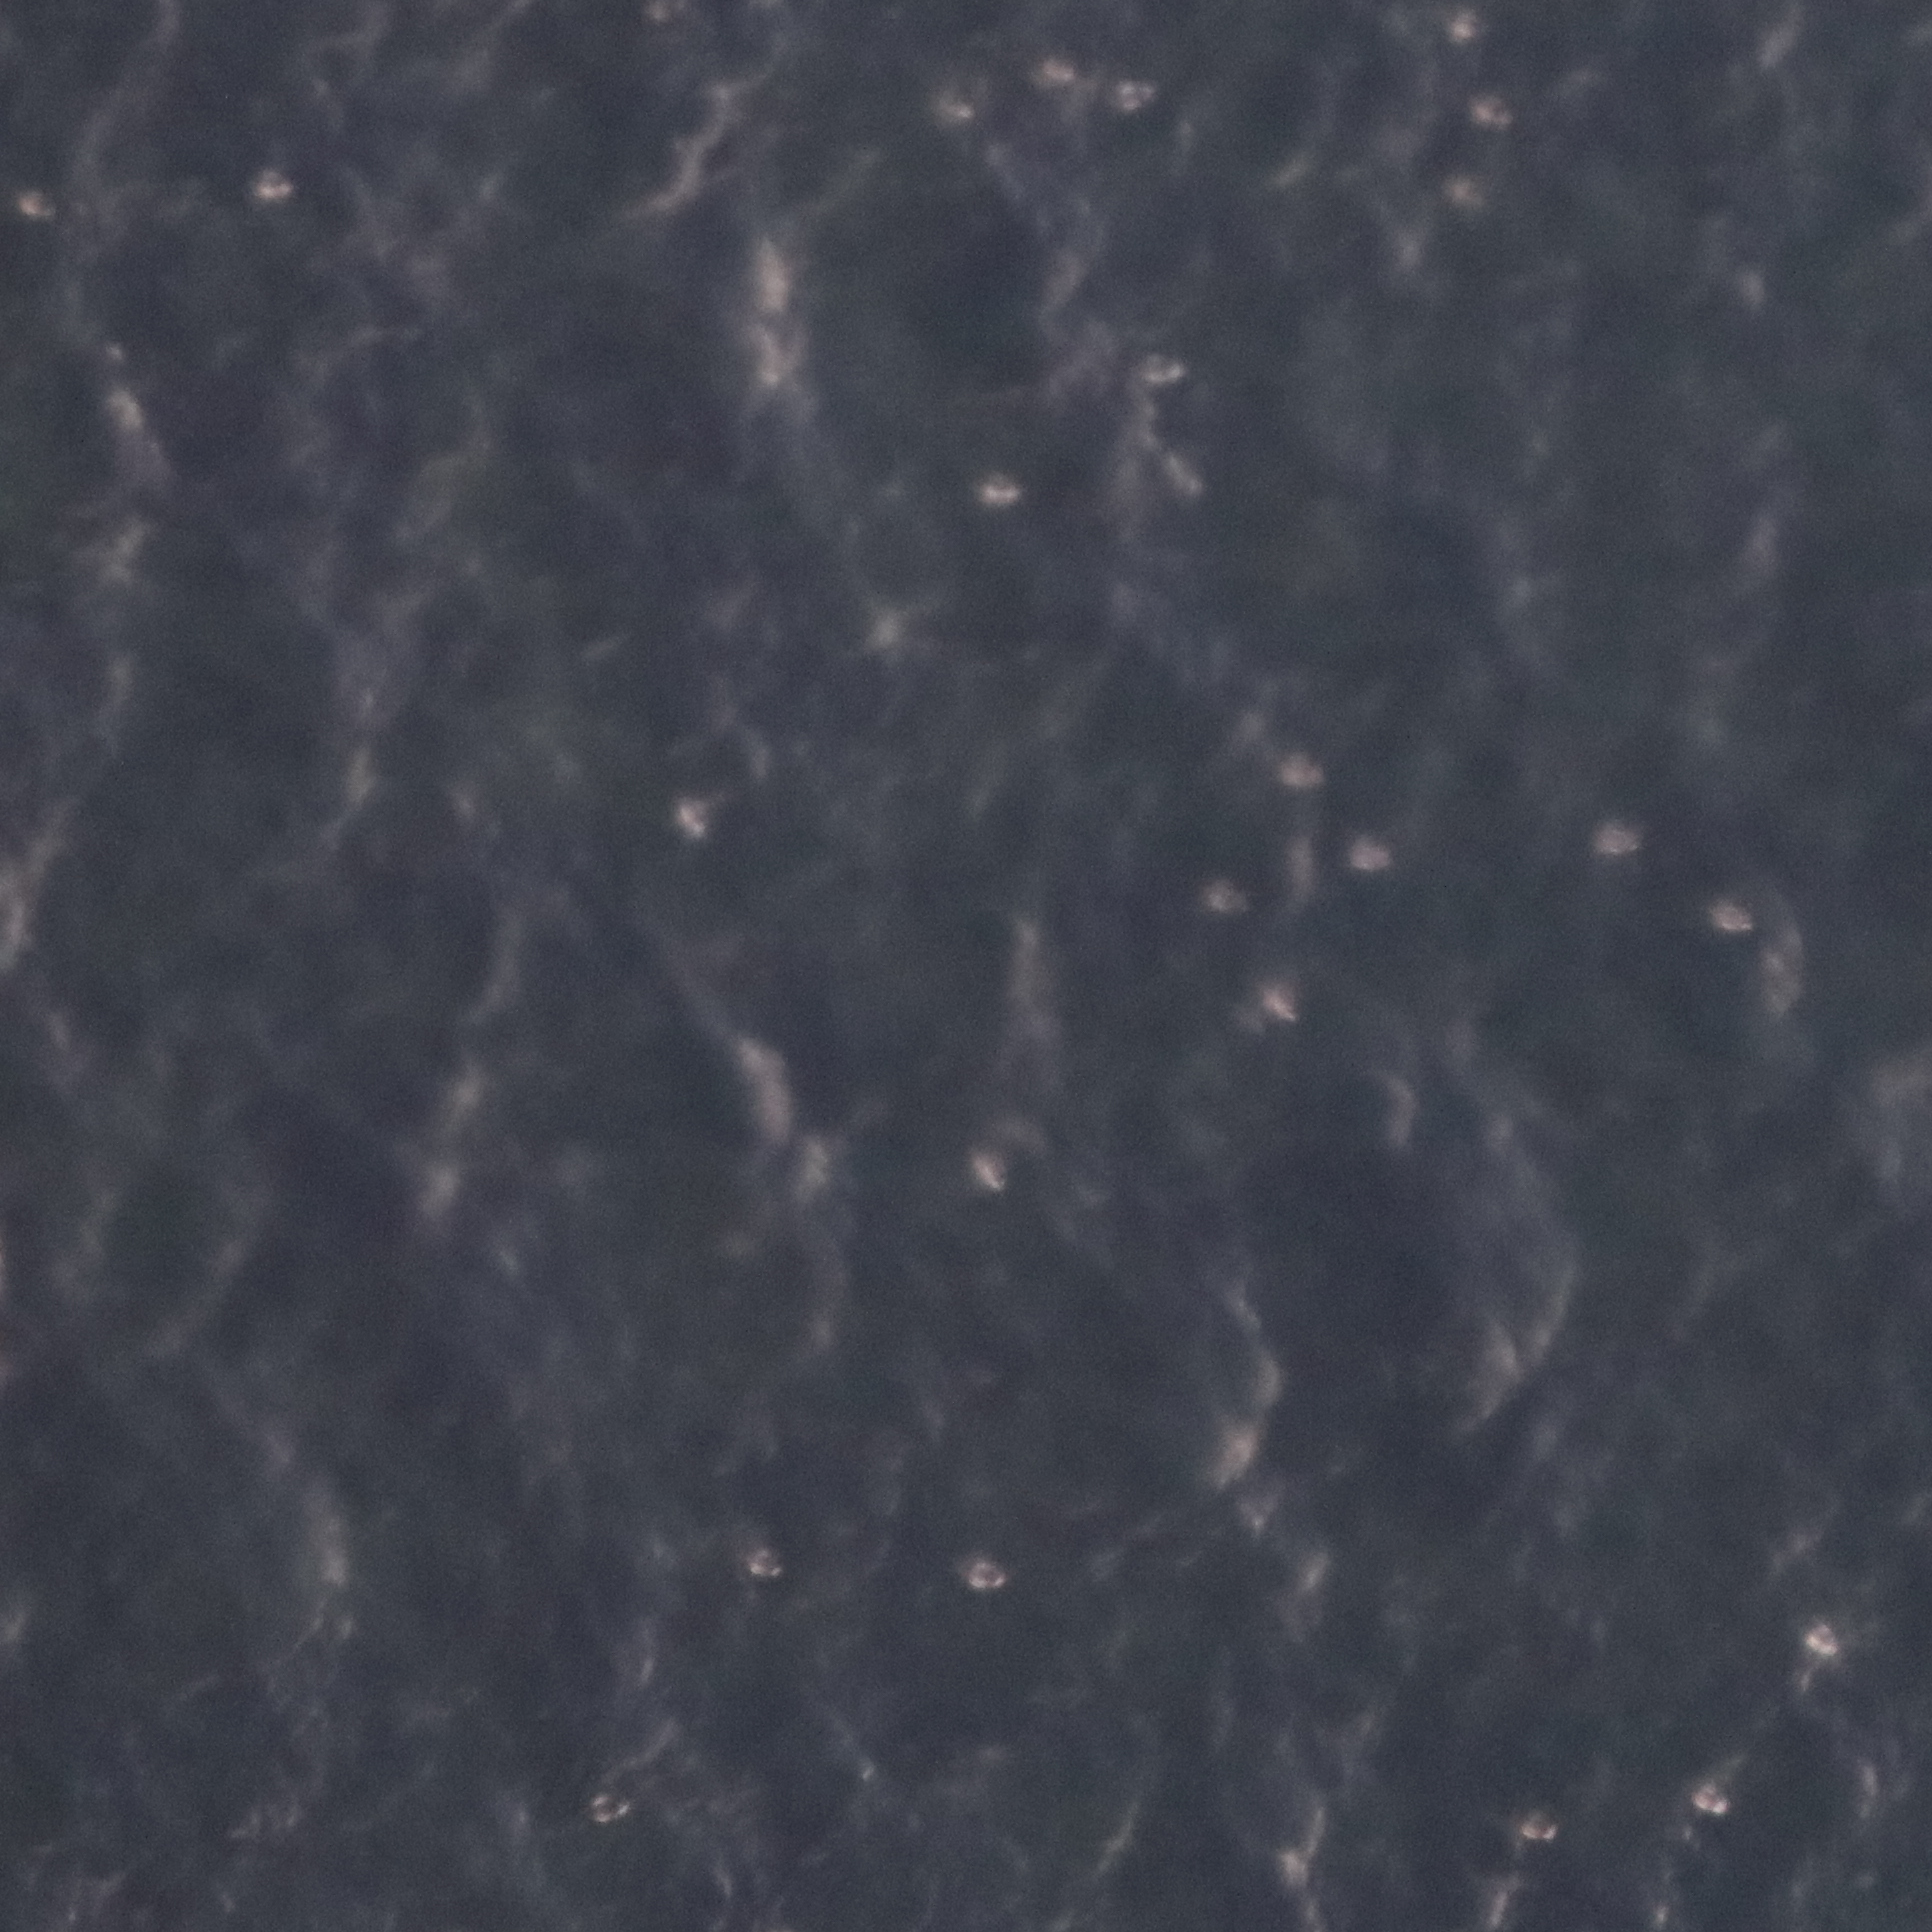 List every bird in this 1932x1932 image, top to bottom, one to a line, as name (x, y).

brant (662, 7)
brant (1474, 29)
brant (1043, 74)
brant (1128, 96)
brant (1485, 115)
brant (265, 186)
brant (1470, 192)
brant (35, 204)
brant (1161, 367)
brant (998, 489)
brant (1295, 771)
brant (694, 819)
brant (1617, 836)
brant (1369, 854)
brant (1234, 895)
brant (1733, 915)
brant (1281, 1003)
brant (988, 1168)
brant (766, 1559)
brant (990, 1569)
brant (1825, 1636)
brant (1715, 1799)
brant (607, 1809)
brant (1542, 1830)